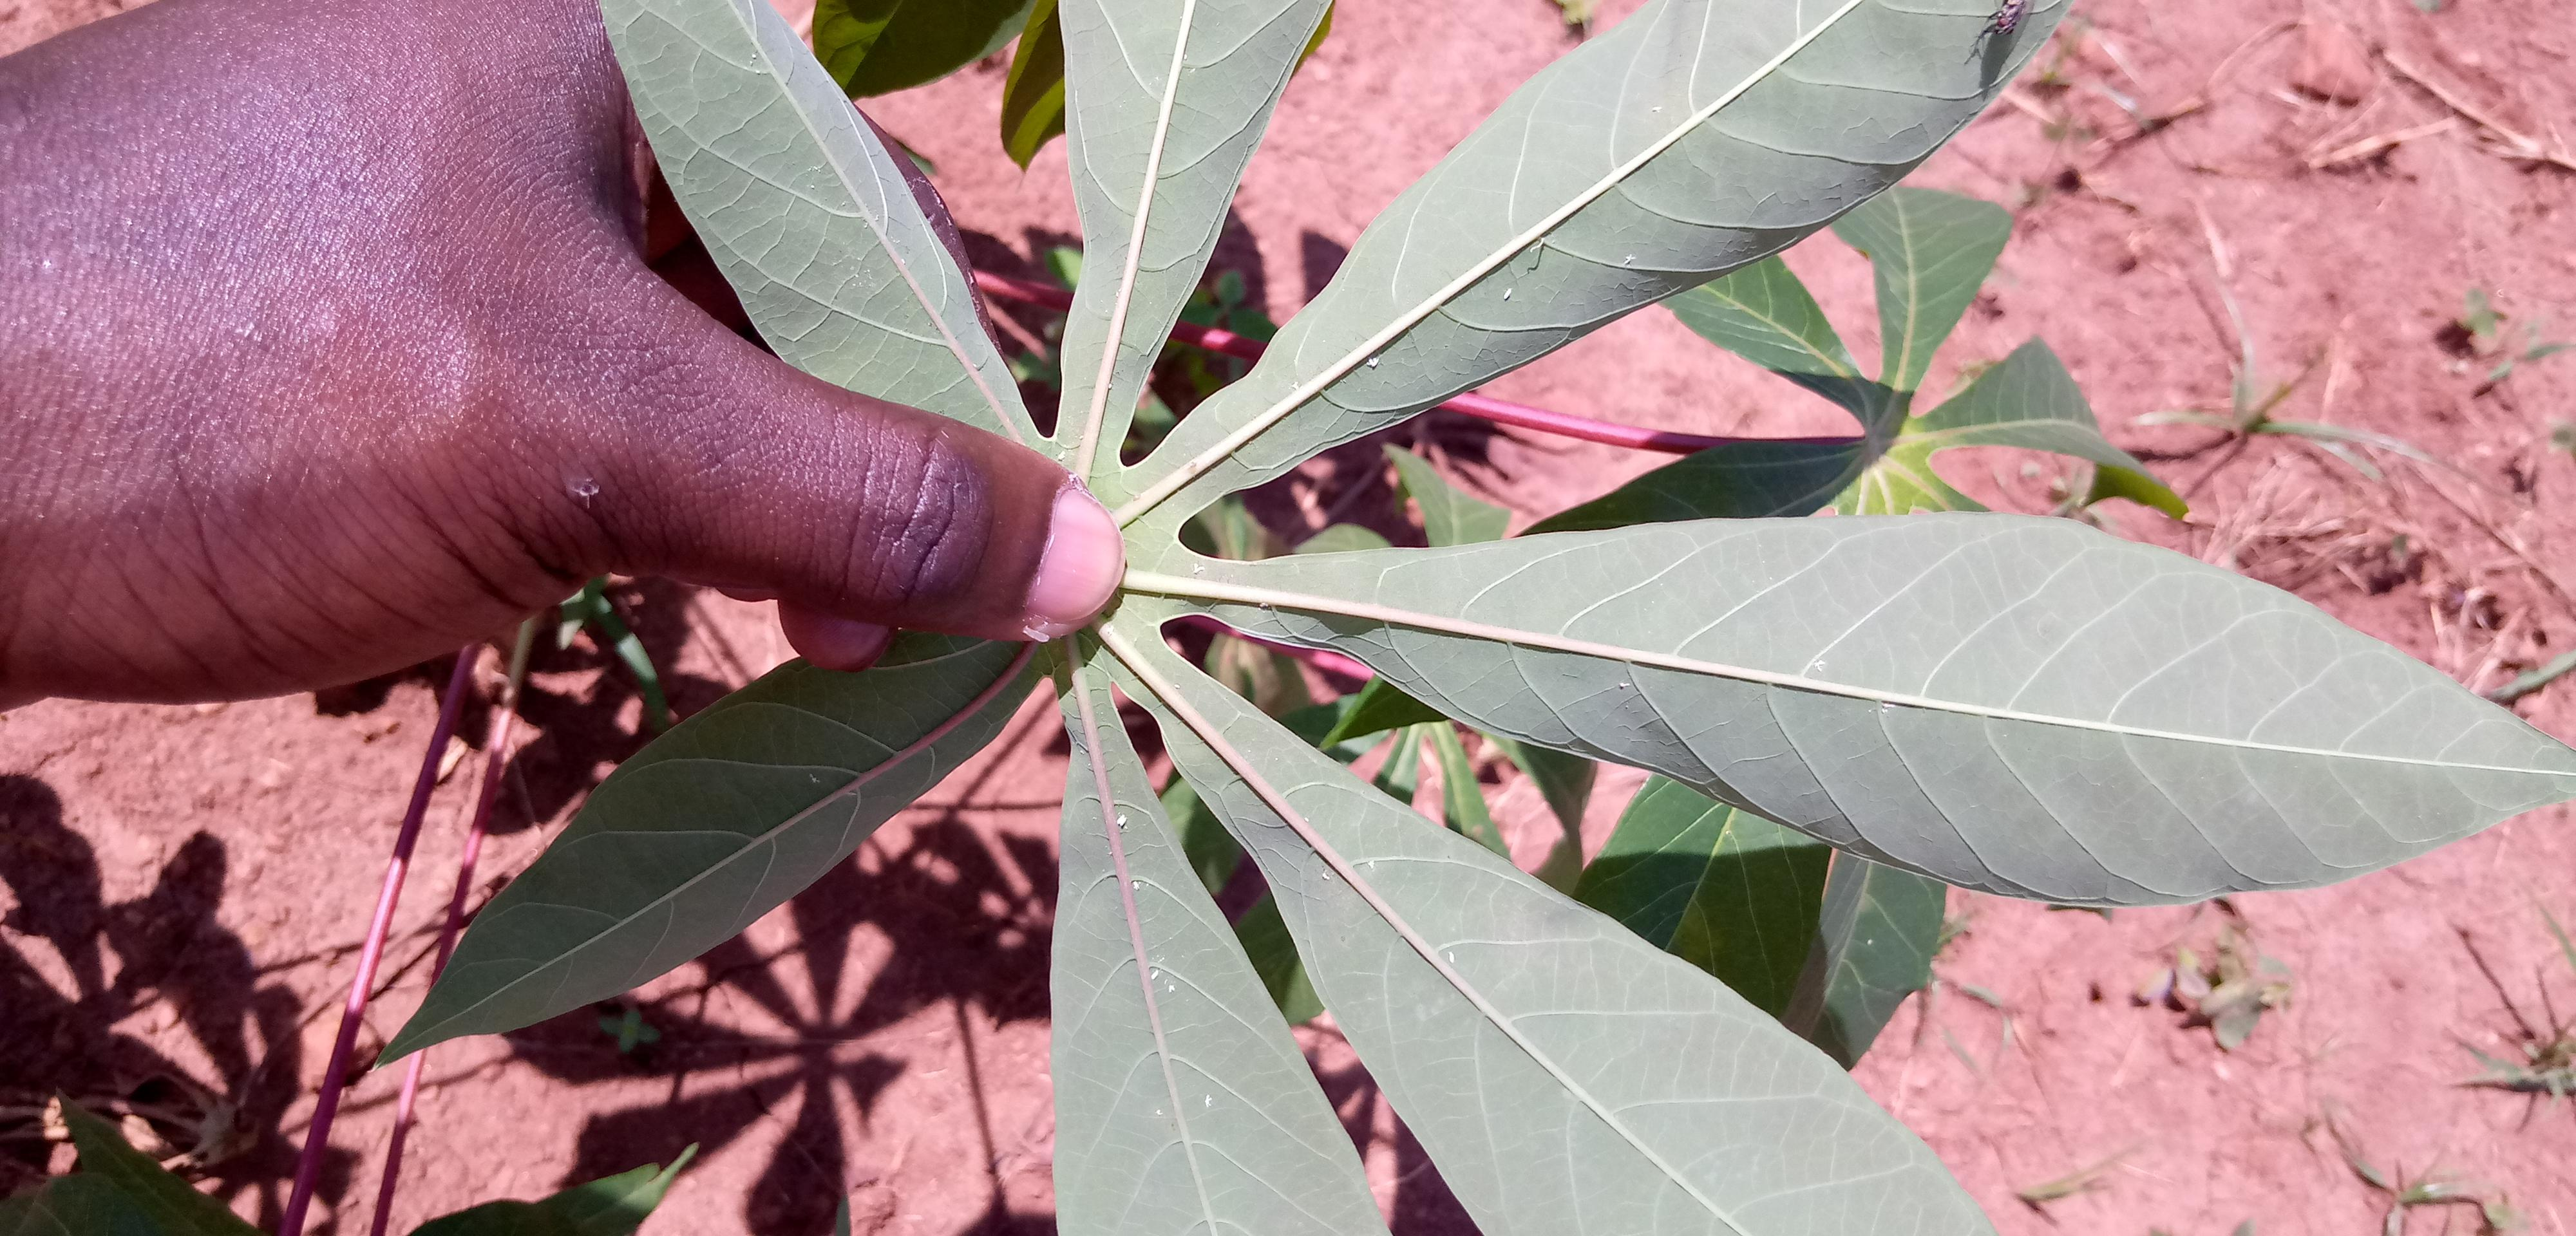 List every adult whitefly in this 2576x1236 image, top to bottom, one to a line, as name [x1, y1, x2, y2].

whitefly [1647, 103, 1674, 120]
whitefly [1619, 248, 1641, 267]
whitefly [1501, 285, 1517, 303]
whitefly [1365, 355, 1386, 375]
whitefly [1812, 653, 1832, 676]
whitefly [1615, 675, 1639, 696]
whitefly [1877, 697, 1901, 720]
whitefly [1116, 809, 1132, 834]
whitefly [1363, 854, 1378, 874]
whitefly [1319, 868, 1334, 886]
whitefly [1130, 877, 1144, 897]
whitefly [1440, 946, 1466, 967]
whitefly [1146, 970, 1160, 978]
whitefly [1166, 981, 1180, 1002]
whitefly [1199, 1091, 1219, 1111]